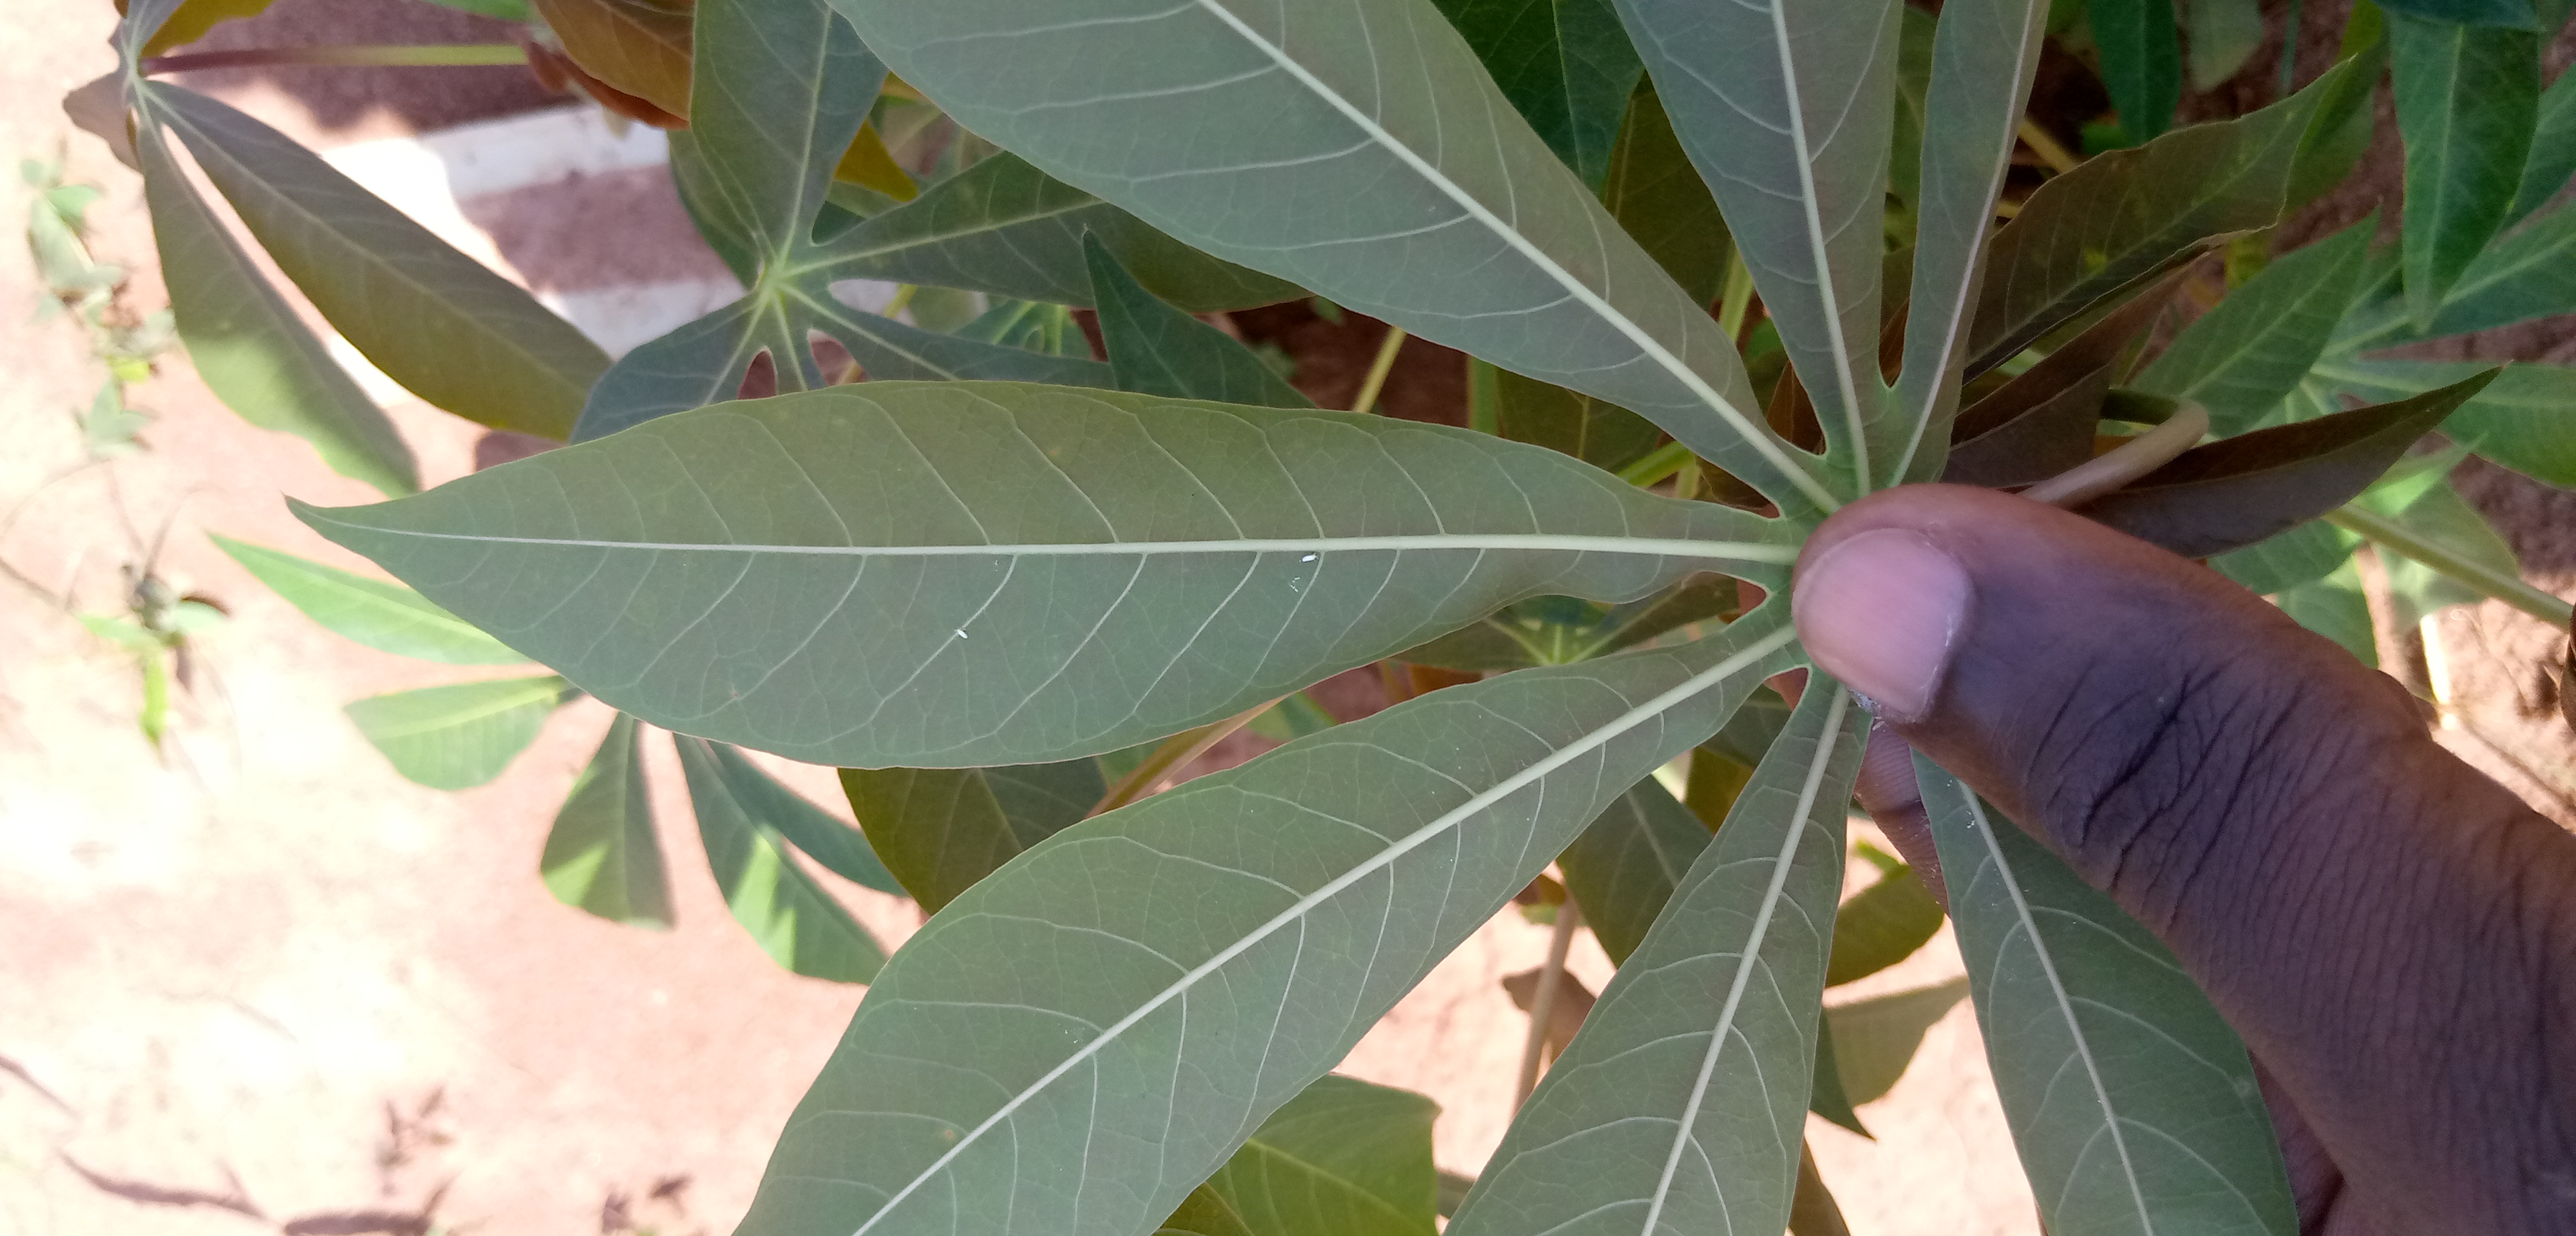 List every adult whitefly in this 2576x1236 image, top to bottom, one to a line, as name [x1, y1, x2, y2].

whitefly [1300, 550, 1320, 565]
whitefly [954, 626, 971, 641]